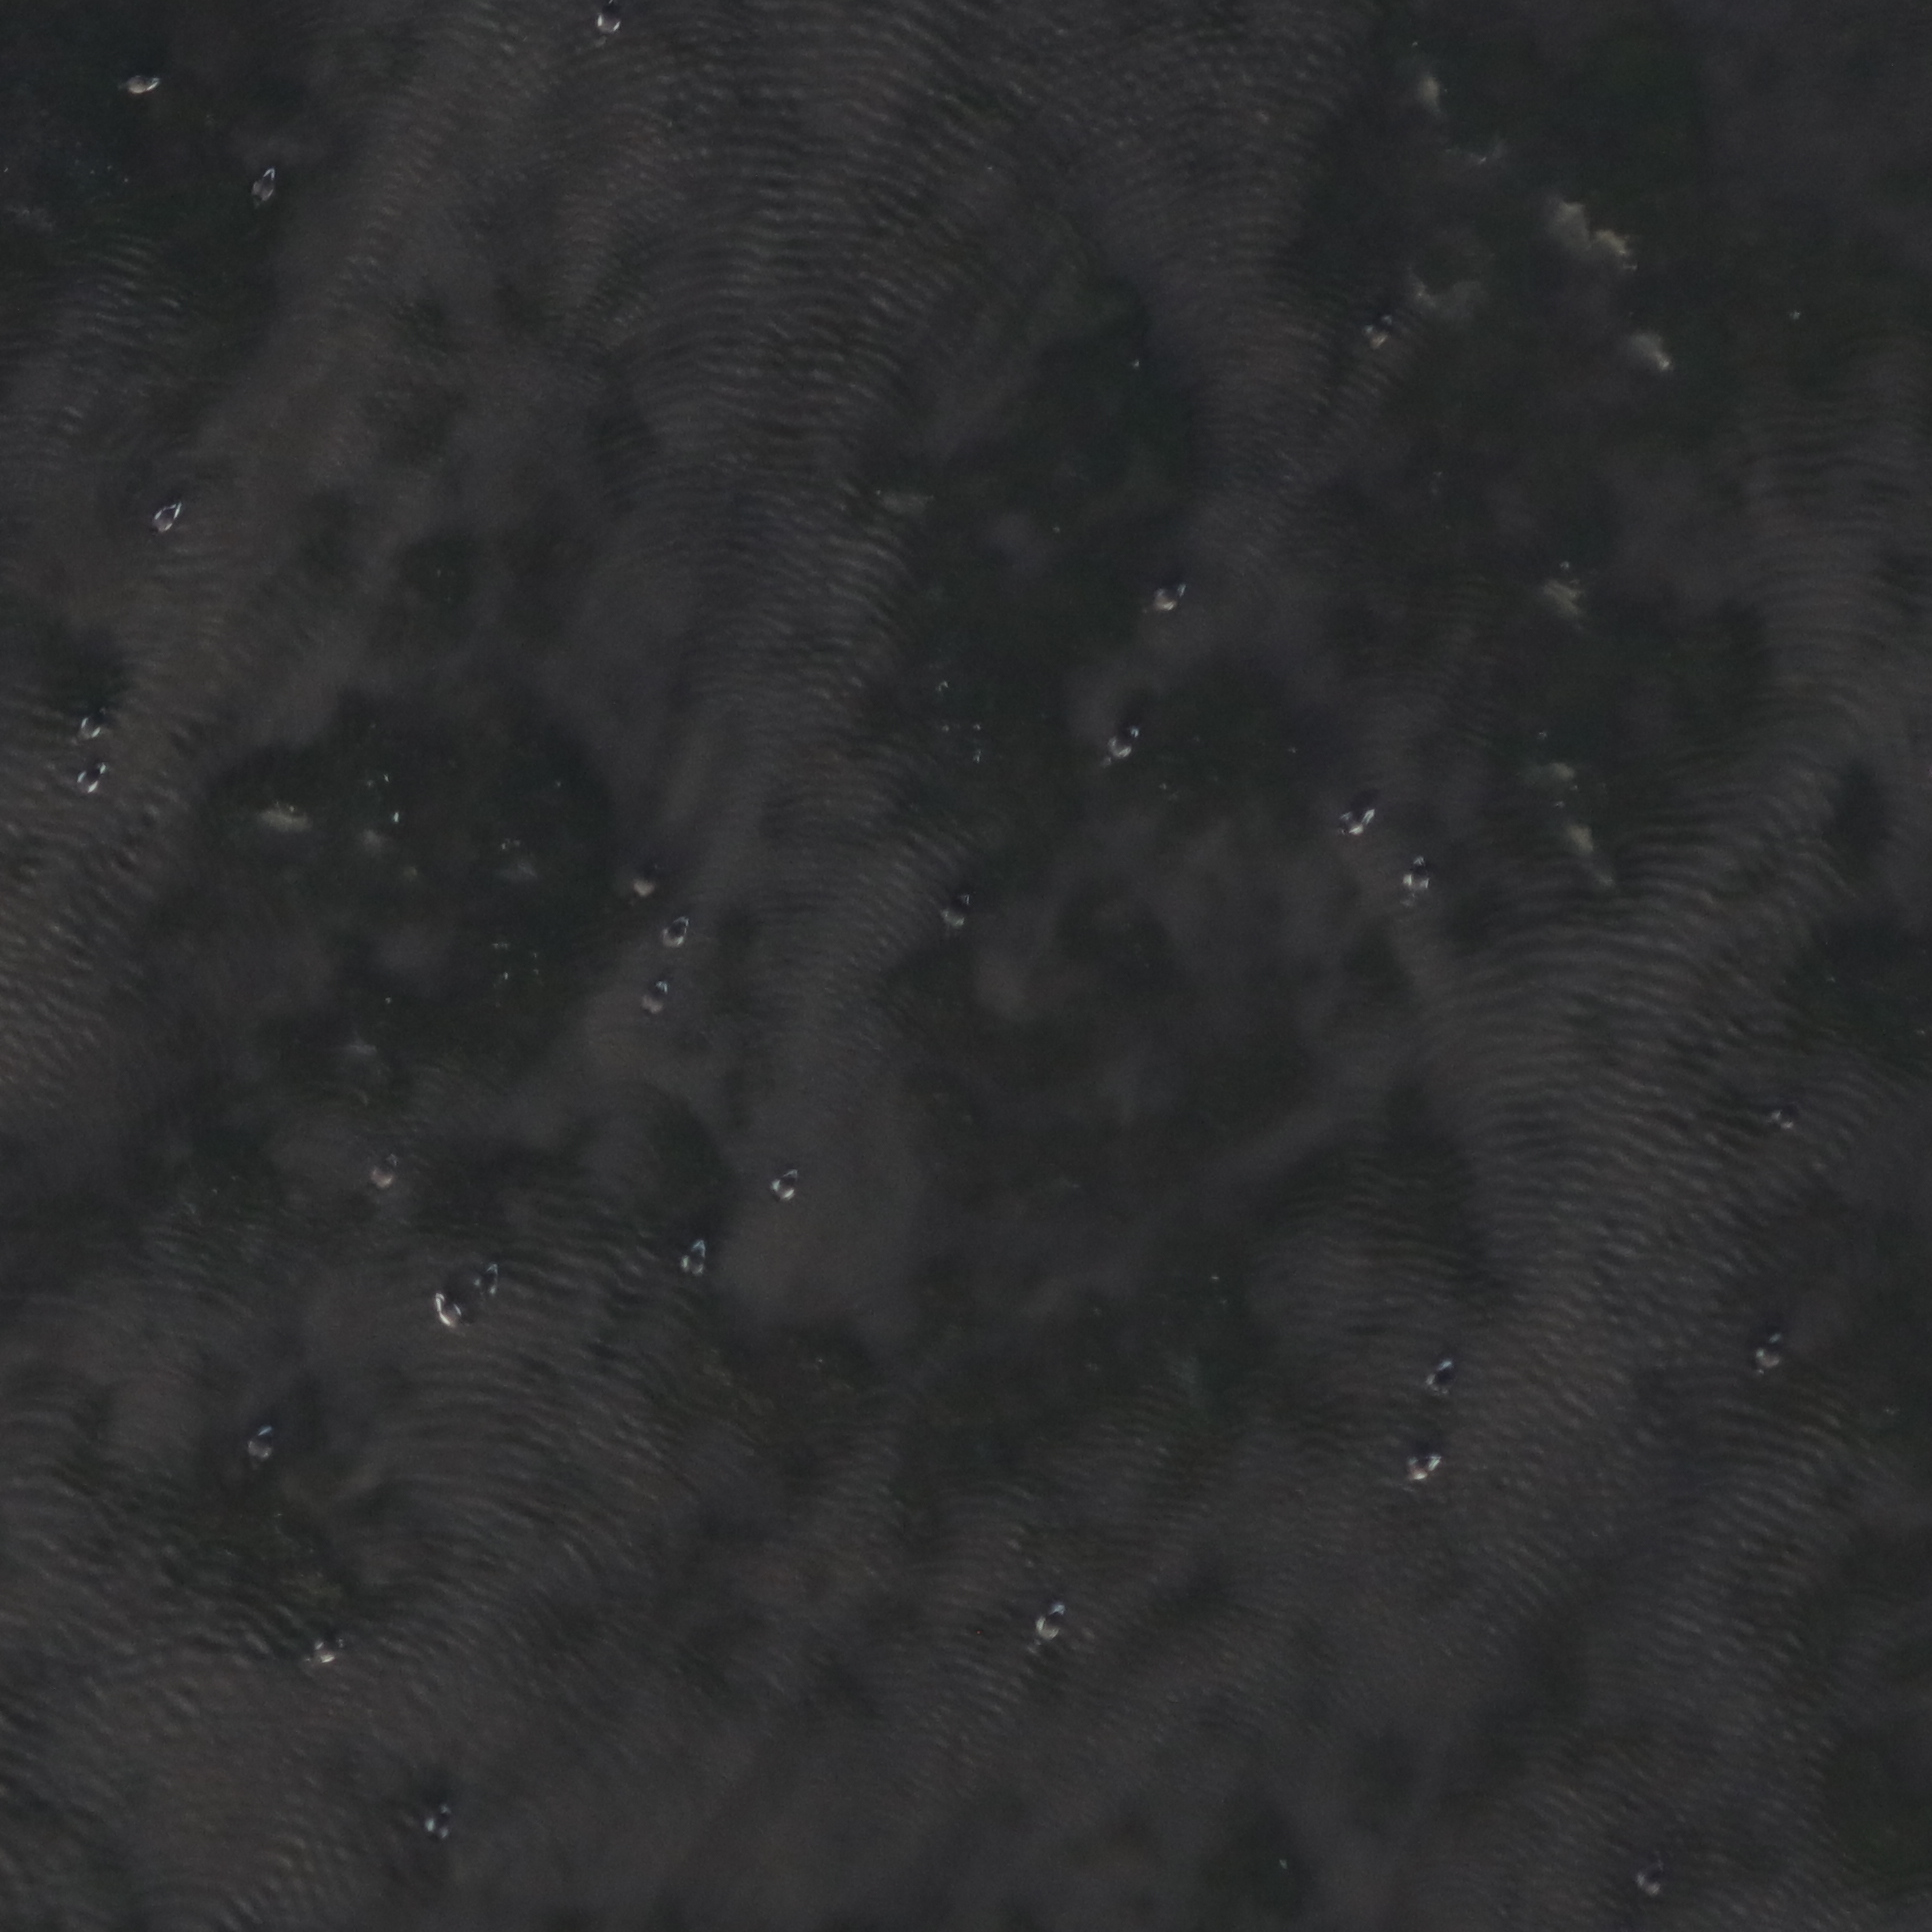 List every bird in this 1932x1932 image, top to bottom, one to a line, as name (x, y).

brant (607, 20)
brant (138, 82)
brant (263, 186)
brant (1384, 332)
brant (165, 517)
brant (1168, 598)
brant (92, 726)
brant (1120, 744)
brant (89, 778)
brant (1351, 832)
brant (648, 876)
brant (1419, 879)
brant (960, 907)
brant (685, 942)
brant (656, 990)
brant (1775, 1120)
brant (381, 1177)
brant (785, 1185)
brant (694, 1258)
brant (490, 1266)
brant (450, 1310)
brant (1777, 1357)
brant (1449, 1374)
brant (260, 1443)
brant (1429, 1455)
brant (1048, 1624)
brant (325, 1660)
brant (438, 1832)
brant (1653, 1876)